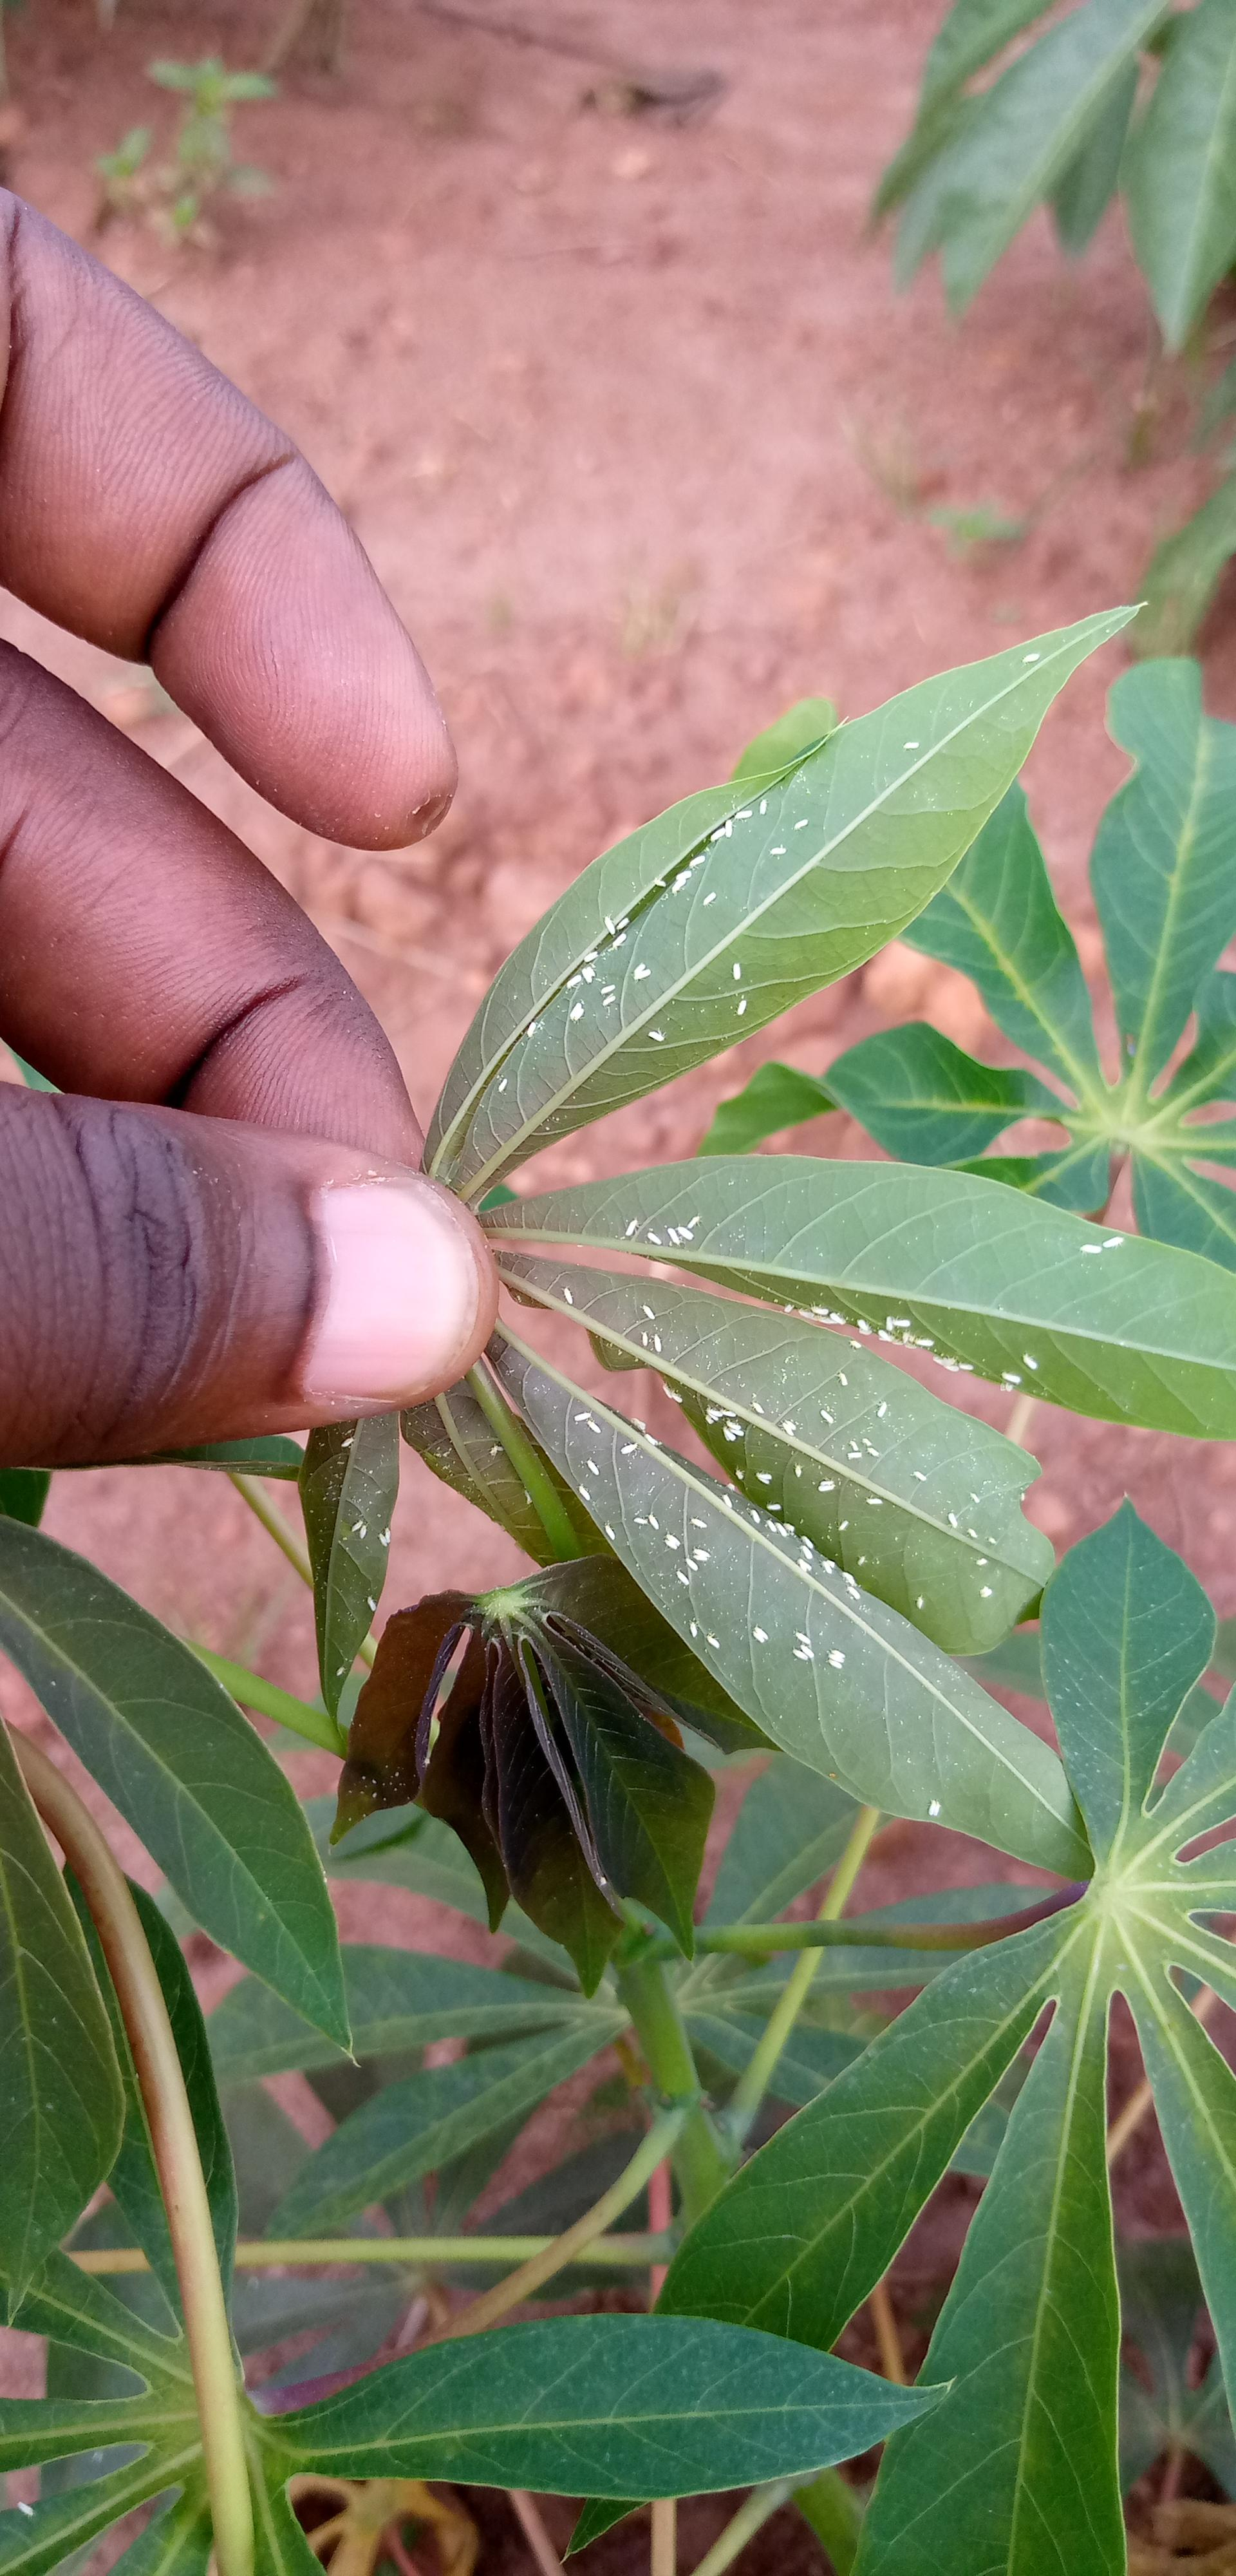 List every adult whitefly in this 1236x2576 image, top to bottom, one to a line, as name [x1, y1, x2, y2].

whitefly [1018, 651, 1042, 665]
whitefly [901, 739, 922, 752]
whitefly [758, 797, 770, 816]
whitefly [733, 809, 755, 820]
whitefly [792, 817, 811, 831]
whitefly [725, 818, 735, 840]
whitefly [709, 826, 726, 843]
whitefly [768, 844, 789, 857]
whitefly [688, 853, 707, 869]
whitefly [675, 869, 693, 880]
whitefly [651, 877, 669, 889]
whitefly [670, 878, 688, 895]
whitefly [701, 890, 717, 907]
whitefly [603, 913, 617, 936]
whitefly [616, 916, 630, 931]
whitefly [611, 931, 628, 949]
whitefly [583, 949, 601, 964]
whitefly [730, 960, 744, 982]
whitefly [633, 962, 646, 976]
whitefly [586, 966, 597, 978]
whitefly [581, 967, 593, 985]
whitefly [633, 969, 653, 981]
whitefly [565, 973, 581, 990]
whitefly [600, 983, 618, 996]
whitefly [601, 992, 617, 1007]
whitefly [734, 997, 748, 1018]
whitefly [569, 1001, 582, 1021]
whitefly [574, 1008, 586, 1022]
whitefly [523, 1018, 538, 1041]
whitefly [646, 1029, 667, 1043]
whitefly [496, 1075, 509, 1097]
whitefly [687, 1213, 702, 1229]
whitefly [621, 1217, 640, 1237]
whitefly [677, 1224, 695, 1242]
whitefly [666, 1226, 682, 1247]
whitefly [645, 1230, 663, 1246]
whitefly [1101, 1234, 1127, 1253]
whitefly [1075, 1240, 1102, 1256]
whitefly [561, 1286, 576, 1305]
whitefly [780, 1302, 795, 1314]
whitefly [641, 1302, 658, 1321]
whitefly [811, 1303, 830, 1316]
whitefly [797, 1308, 816, 1321]
whitefly [829, 1311, 847, 1325]
whitefly [885, 1314, 893, 1332]
whitefly [816, 1315, 838, 1325]
whitefly [856, 1317, 871, 1331]
whitefly [892, 1318, 913, 1328]
whitefly [856, 1328, 874, 1336]
whitefly [877, 1329, 895, 1343]
whitefly [639, 1329, 650, 1347]
whitefly [902, 1330, 908, 1343]
whitefly [652, 1331, 664, 1354]
whitefly [914, 1337, 936, 1348]
whitefly [847, 1338, 864, 1352]
whitefly [1021, 1352, 1040, 1372]
whitefly [931, 1354, 958, 1367]
whitefly [957, 1361, 975, 1371]
whitefly [944, 1365, 960, 1372]
whitefly [1000, 1369, 1022, 1385]
whitefly [837, 1370, 849, 1387]
whitefly [662, 1383, 673, 1400]
whitefly [670, 1390, 685, 1405]
whitefly [874, 1398, 890, 1418]
whitefly [751, 1399, 767, 1415]
whitefly [706, 1406, 723, 1419]
whitefly [720, 1408, 737, 1418]
whitefly [819, 1408, 836, 1425]
whitefly [572, 1411, 592, 1422]
whitefly [703, 1413, 715, 1426]
whitefly [707, 1413, 719, 1422]
whitefly [628, 1416, 647, 1433]
whitefly [586, 1417, 602, 1435]
whitefly [726, 1417, 743, 1430]
whitefly [785, 1419, 798, 1432]
whitefly [782, 1421, 795, 1437]
whitefly [722, 1425, 738, 1441]
whitefly [729, 1427, 745, 1436]
whitefly [642, 1432, 657, 1446]
whitefly [860, 1435, 874, 1446]
whitefly [339, 1436, 354, 1449]
whitefly [847, 1437, 860, 1451]
whitefly [487, 1441, 505, 1457]
whitefly [619, 1442, 639, 1455]
whitefly [865, 1446, 881, 1458]
whitefly [844, 1450, 863, 1460]
whitefly [585, 1457, 603, 1476]
whitefly [791, 1461, 805, 1479]
whitefly [733, 1467, 747, 1481]
whitefly [910, 1468, 929, 1482]
whitefly [755, 1471, 772, 1481]
whitefly [758, 1477, 771, 1486]
whitefly [819, 1479, 835, 1486]
whitefly [726, 1482, 736, 1493]
whitefly [577, 1483, 592, 1502]
whitefly [816, 1485, 837, 1493]
whitefly [969, 1492, 980, 1506]
whitefly [721, 1492, 735, 1510]
whitefly [865, 1496, 884, 1507]
whitefly [765, 1501, 783, 1513]
whitefly [748, 1507, 762, 1524]
whitefly [947, 1511, 960, 1529]
whitefly [648, 1512, 664, 1530]
whitefly [631, 1515, 648, 1526]
whitefly [688, 1516, 709, 1530]
whitefly [765, 1518, 778, 1533]
whitefly [350, 1519, 363, 1535]
whitefly [837, 1519, 850, 1533]
whitefly [774, 1521, 789, 1538]
whitefly [783, 1521, 796, 1534]
whitefly [603, 1522, 617, 1543]
whitefly [359, 1523, 368, 1541]
whitefly [382, 1525, 391, 1544]
whitefly [966, 1528, 979, 1540]
whitefly [377, 1532, 389, 1549]
whitefly [665, 1533, 682, 1548]
whitefly [800, 1533, 816, 1551]
whitefly [985, 1535, 999, 1546]
whitefly [662, 1538, 678, 1551]
whitefly [799, 1542, 817, 1560]
whitefly [693, 1546, 713, 1558]
whitefly [856, 1553, 866, 1566]
whitefly [972, 1553, 989, 1568]
whitefly [692, 1555, 709, 1561]
whitefly [684, 1556, 700, 1572]
whitefly [796, 1557, 812, 1573]
whitefly [821, 1558, 833, 1575]
whitefly [827, 1558, 837, 1571]
whitefly [675, 1567, 693, 1587]
whitefly [839, 1569, 859, 1586]
whitefly [845, 1584, 862, 1601]
whitefly [978, 1585, 990, 1594]
whitefly [979, 1589, 993, 1599]
whitefly [912, 1593, 930, 1613]
whitefly [365, 1594, 379, 1615]
whitefly [689, 1619, 698, 1638]
whitefly [754, 1625, 769, 1642]
whitefly [793, 1629, 814, 1645]
whitefly [751, 1630, 765, 1644]
whitefly [706, 1633, 722, 1651]
whitefly [800, 1643, 815, 1660]
whitefly [830, 1647, 848, 1658]
whitefly [791, 1648, 809, 1662]
whitefly [827, 1652, 846, 1663]
whitefly [827, 1658, 844, 1671]
whitefly [335, 1665, 346, 1678]
whitefly [926, 1800, 937, 1817]
whitefly [933, 1800, 941, 1817]